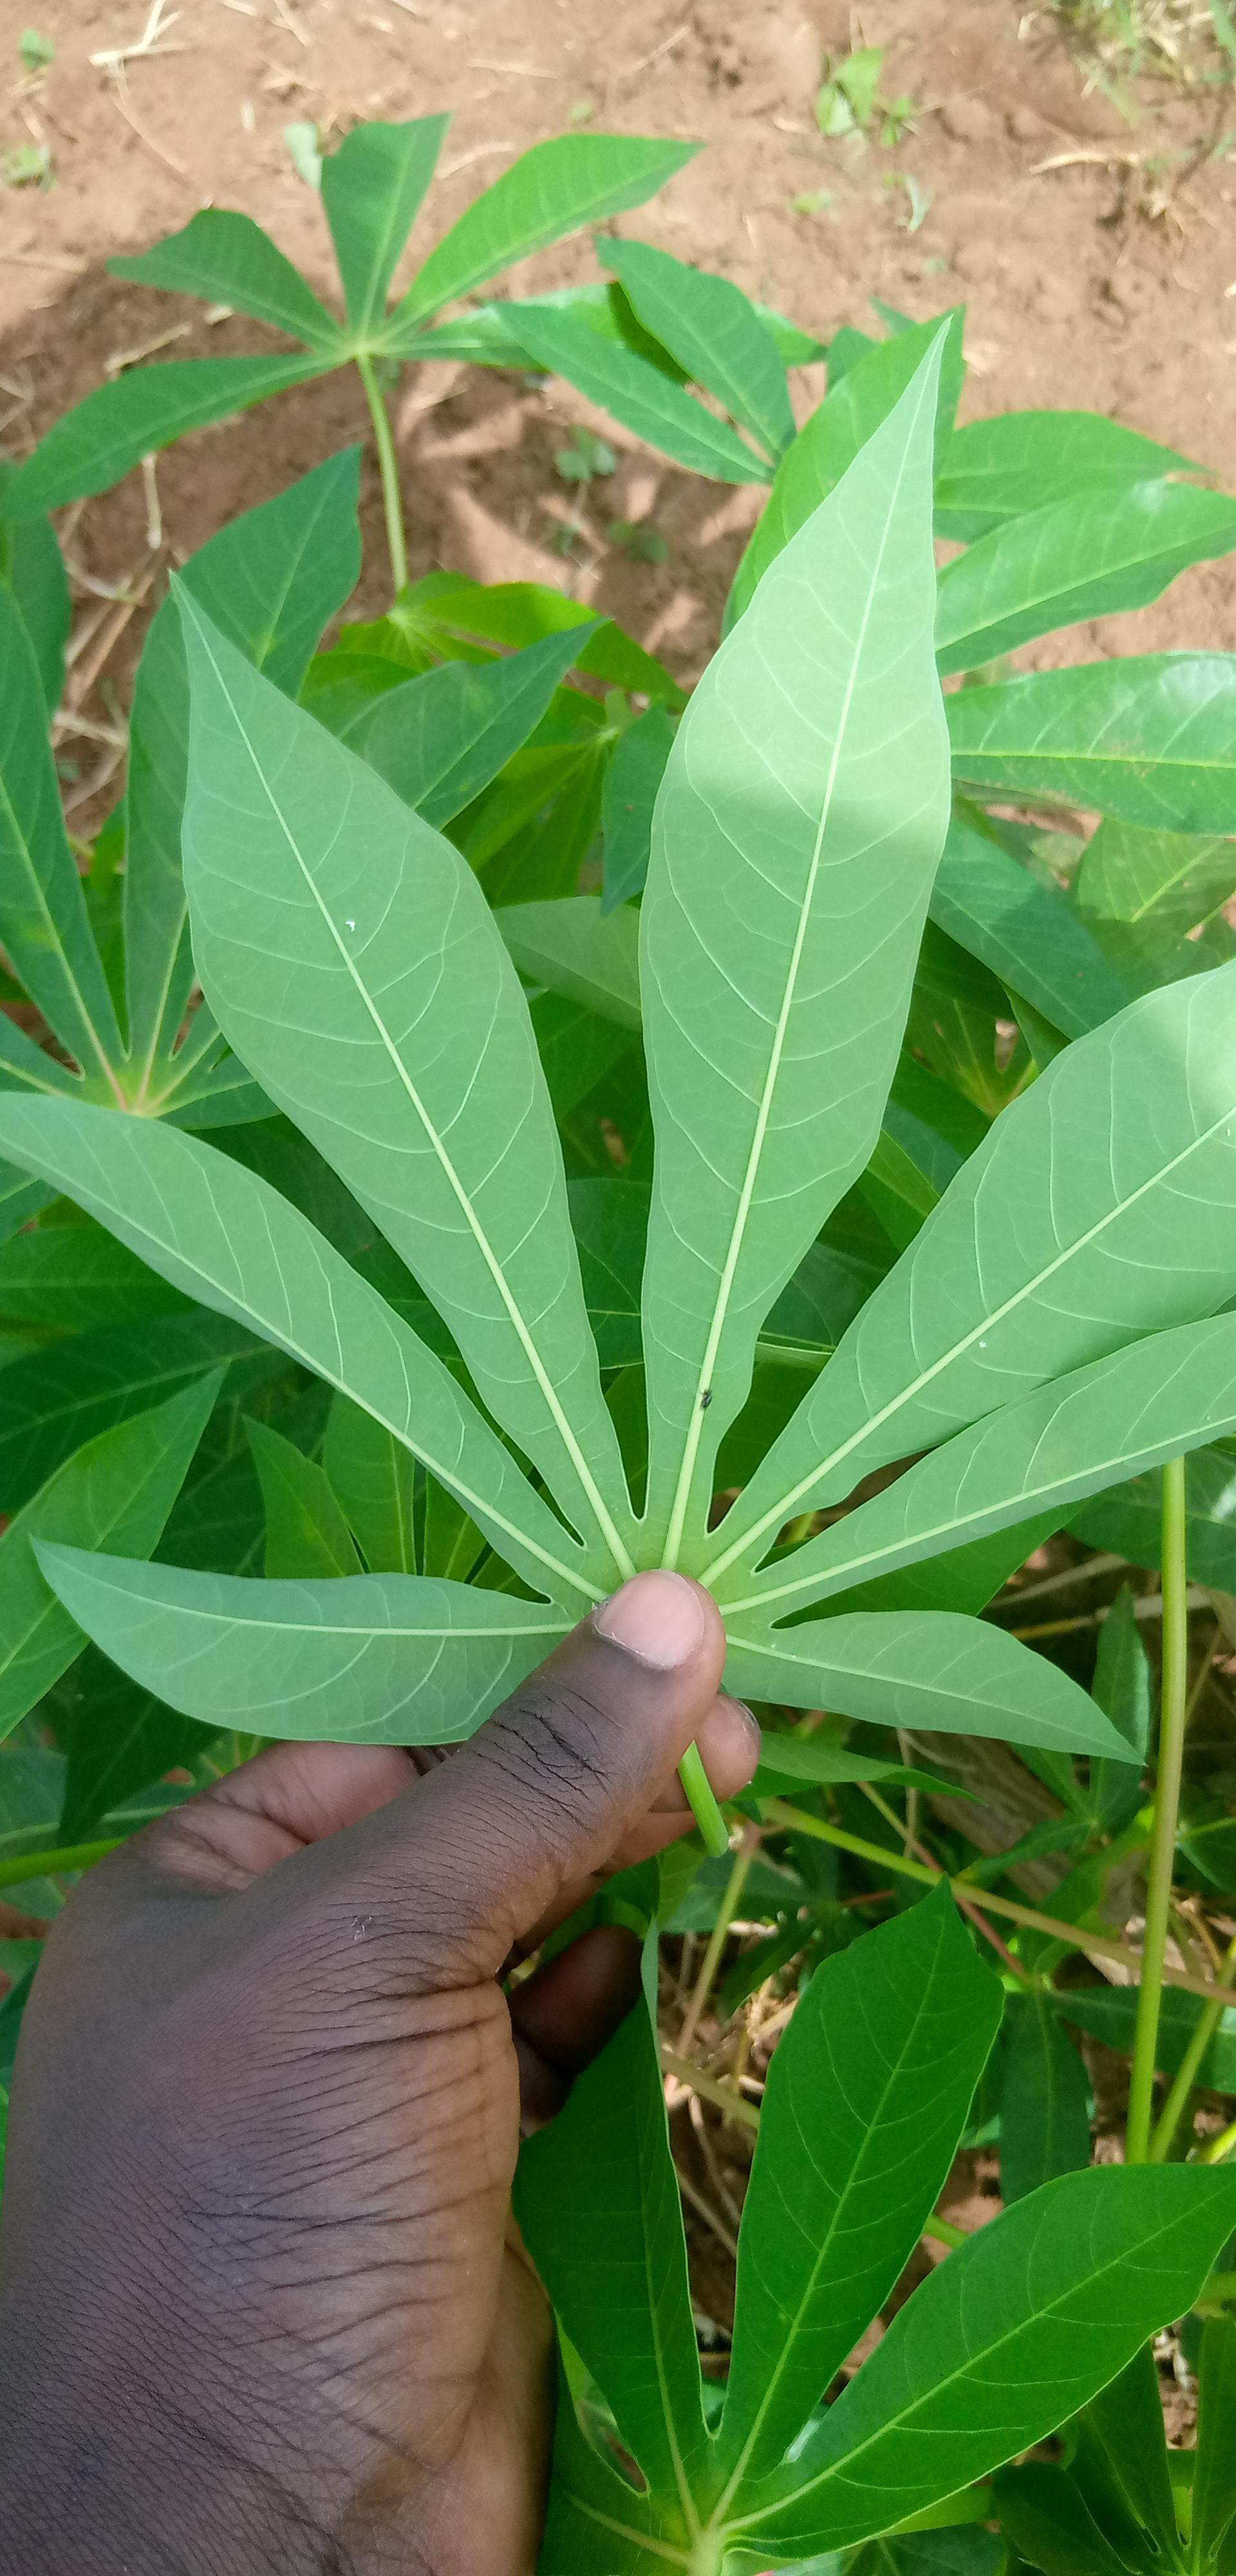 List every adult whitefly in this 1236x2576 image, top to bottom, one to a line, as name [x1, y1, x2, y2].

whitefly [342, 918, 357, 934]
whitefly [1225, 1126, 1233, 1139]
whitefly [977, 1338, 988, 1350]